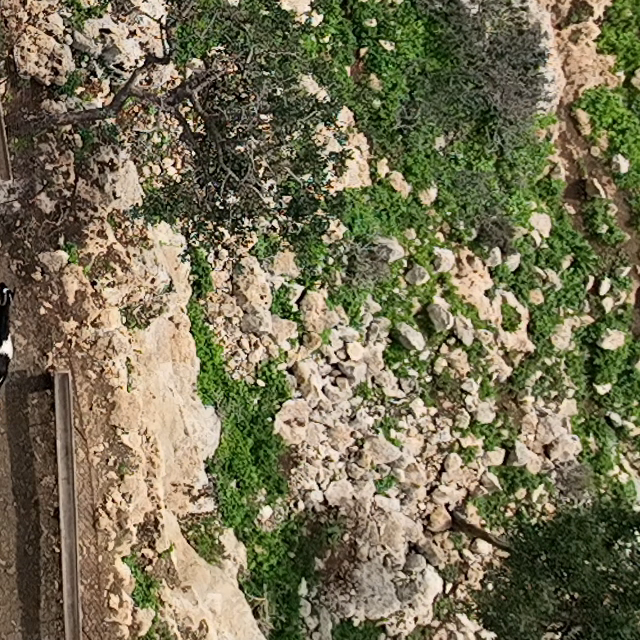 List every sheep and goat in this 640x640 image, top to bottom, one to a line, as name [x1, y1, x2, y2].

goat [0, 283, 14, 394]